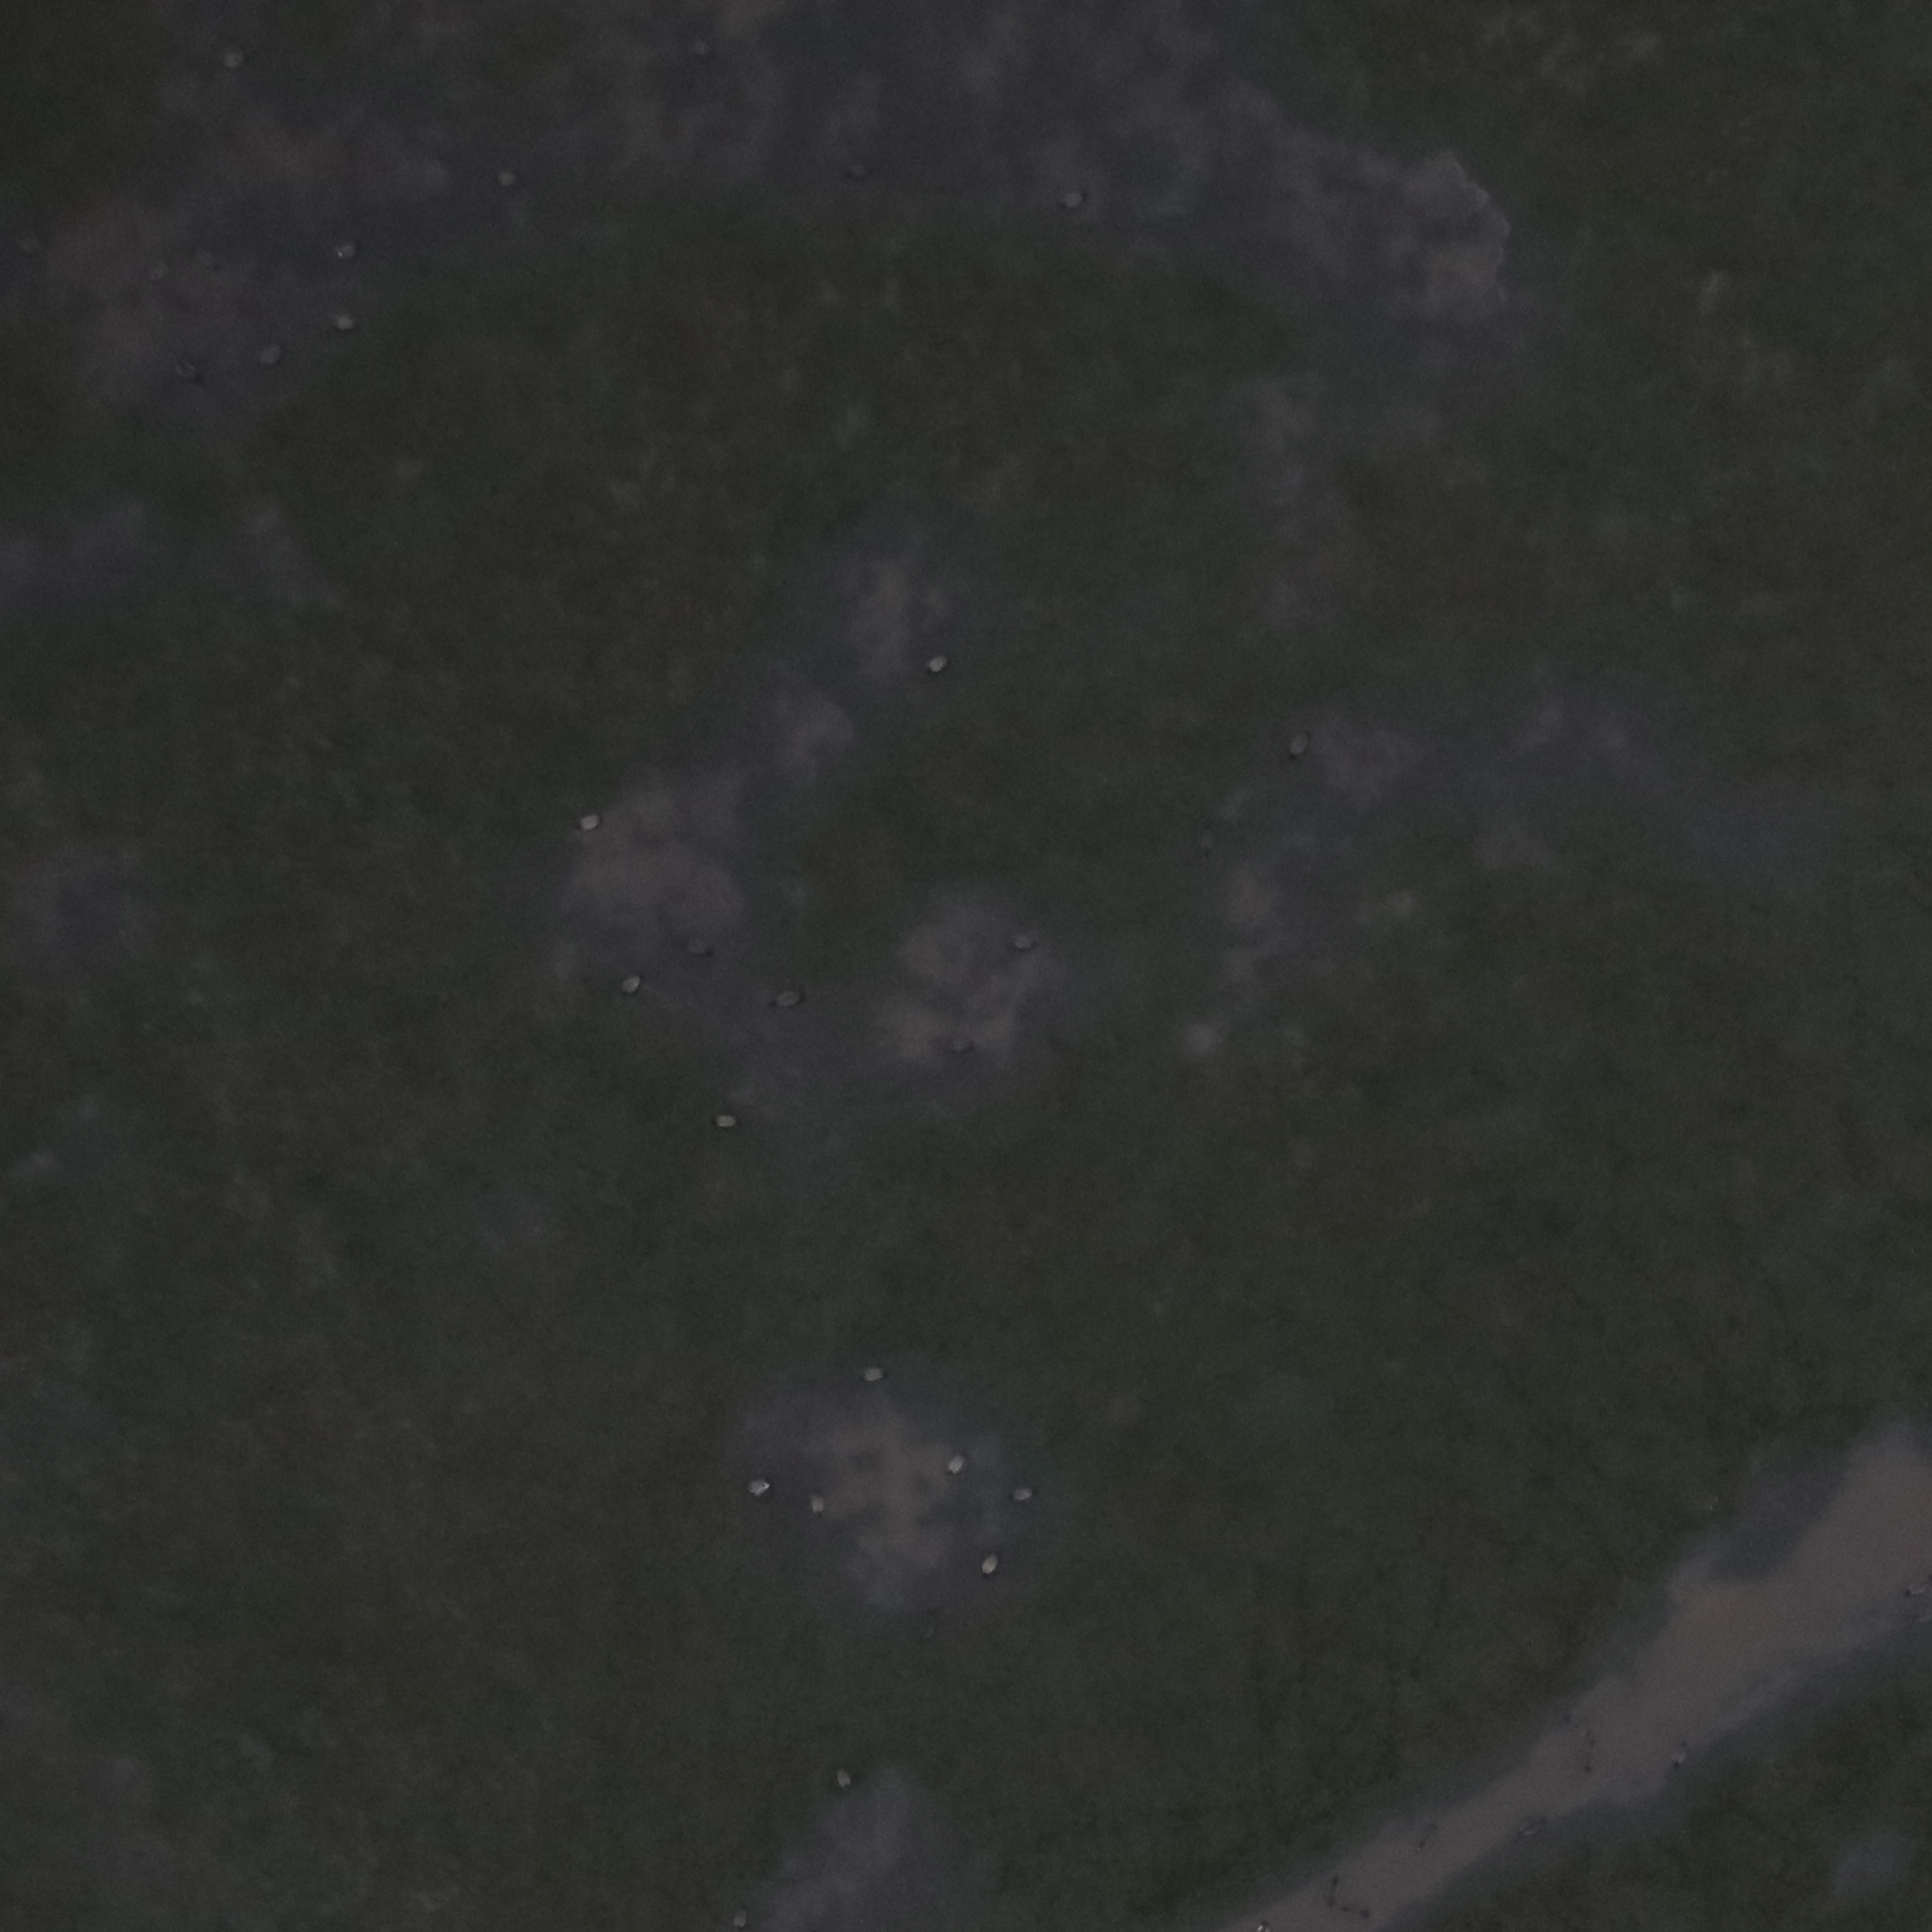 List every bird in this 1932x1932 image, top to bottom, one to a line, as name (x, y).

Canada goose (705, 48)
Canada goose (233, 58)
Canada goose (859, 165)
Canada goose (507, 177)
Canada goose (1072, 202)
Canada goose (33, 244)
Canada goose (341, 250)
Canada goose (201, 257)
Canada goose (158, 271)
Canada goose (341, 323)
Canada goose (272, 353)
Canada goose (190, 370)
Canada goose (941, 662)
Canada goose (1297, 742)
Canada goose (587, 819)
Canada goose (1209, 840)
Canada goose (1022, 944)
Canada goose (699, 949)
Canada goose (630, 988)
Canada goose (792, 1001)
Canada goose (959, 1041)
Canada goose (723, 1120)
Canada goose (877, 1375)
Canada goose (955, 1458)
Canada goose (760, 1486)
Canada goose (1024, 1491)
Canada goose (816, 1507)
Canada goose (990, 1566)
Canada goose (1918, 1586)
Canada goose (1924, 1612)
Canada goose (929, 1629)
Canada goose (1578, 1724)
Canada goose (1586, 1754)
Canada goose (1677, 1755)
Canada goose (847, 1782)
Canada goose (1538, 1825)
Canada goose (1427, 1837)
Canada goose (1333, 1892)
Canada goose (1354, 1911)
Canada goose (742, 1923)
Canada goose (1260, 1930)